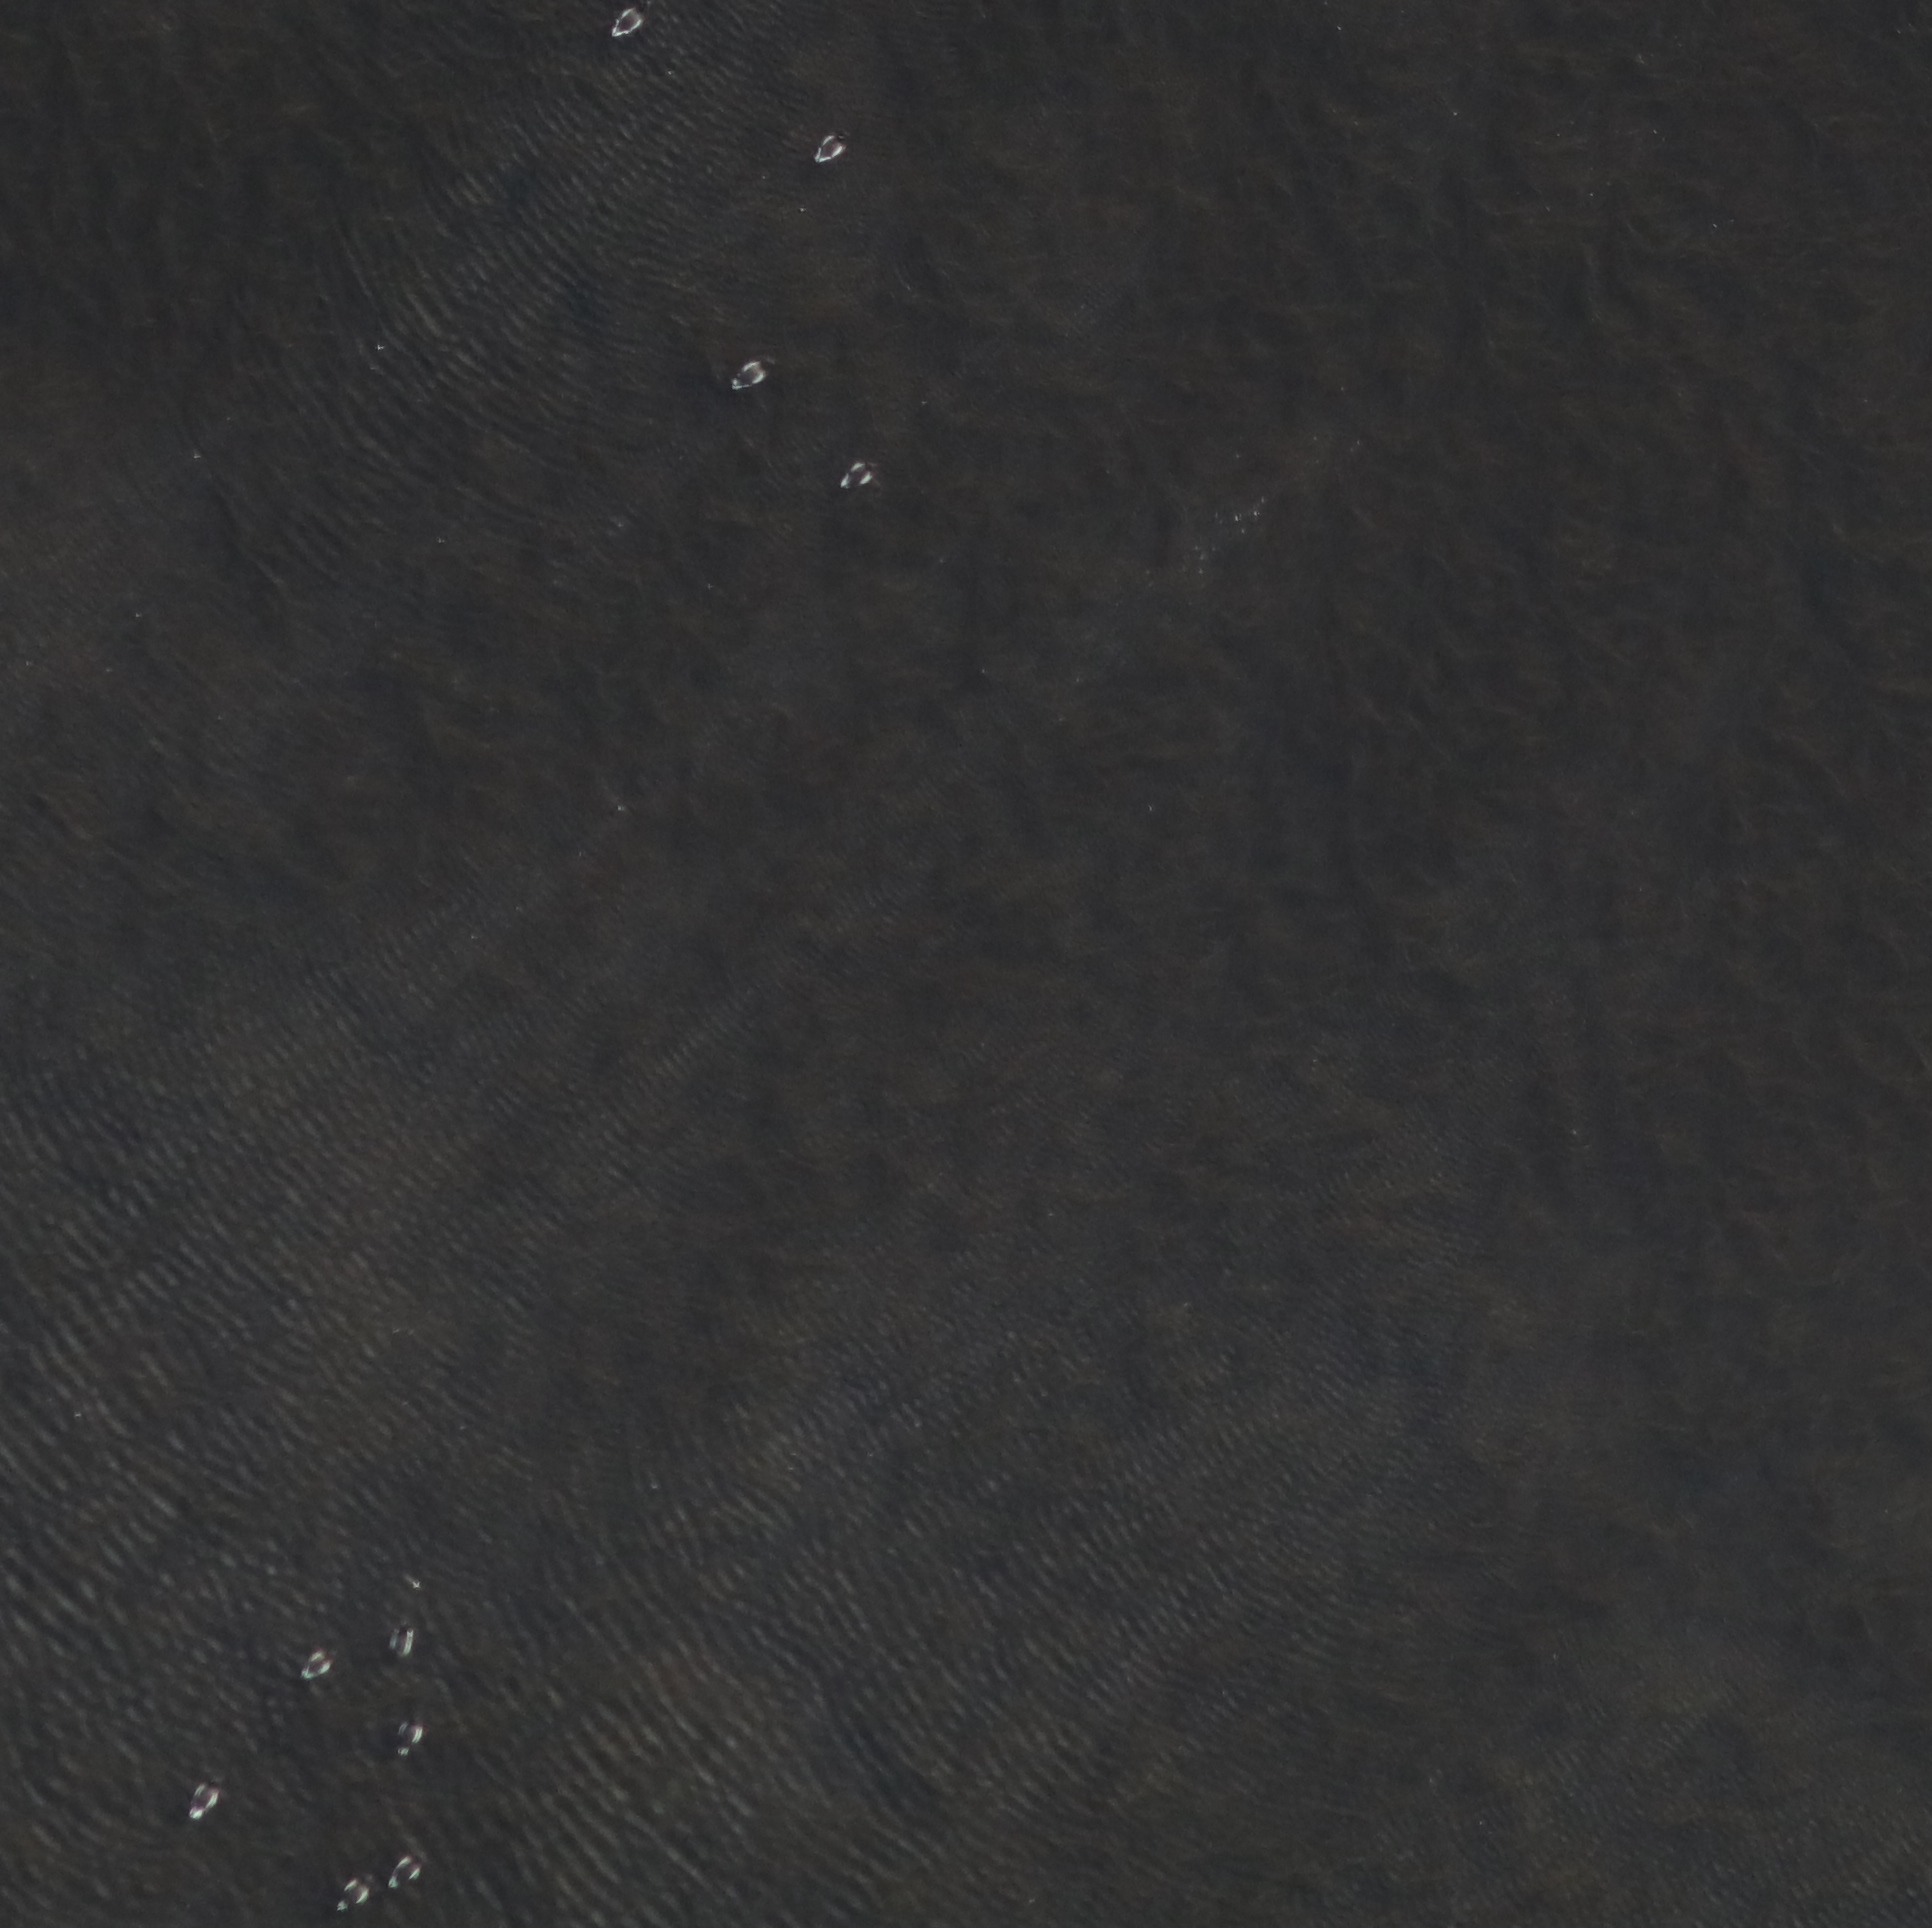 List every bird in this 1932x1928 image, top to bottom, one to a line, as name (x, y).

brant (629, 21)
brant (831, 148)
brant (750, 375)
brant (860, 475)
brant (402, 1640)
brant (316, 1662)
brant (411, 1734)
brant (207, 1797)
brant (404, 1872)
brant (357, 1891)